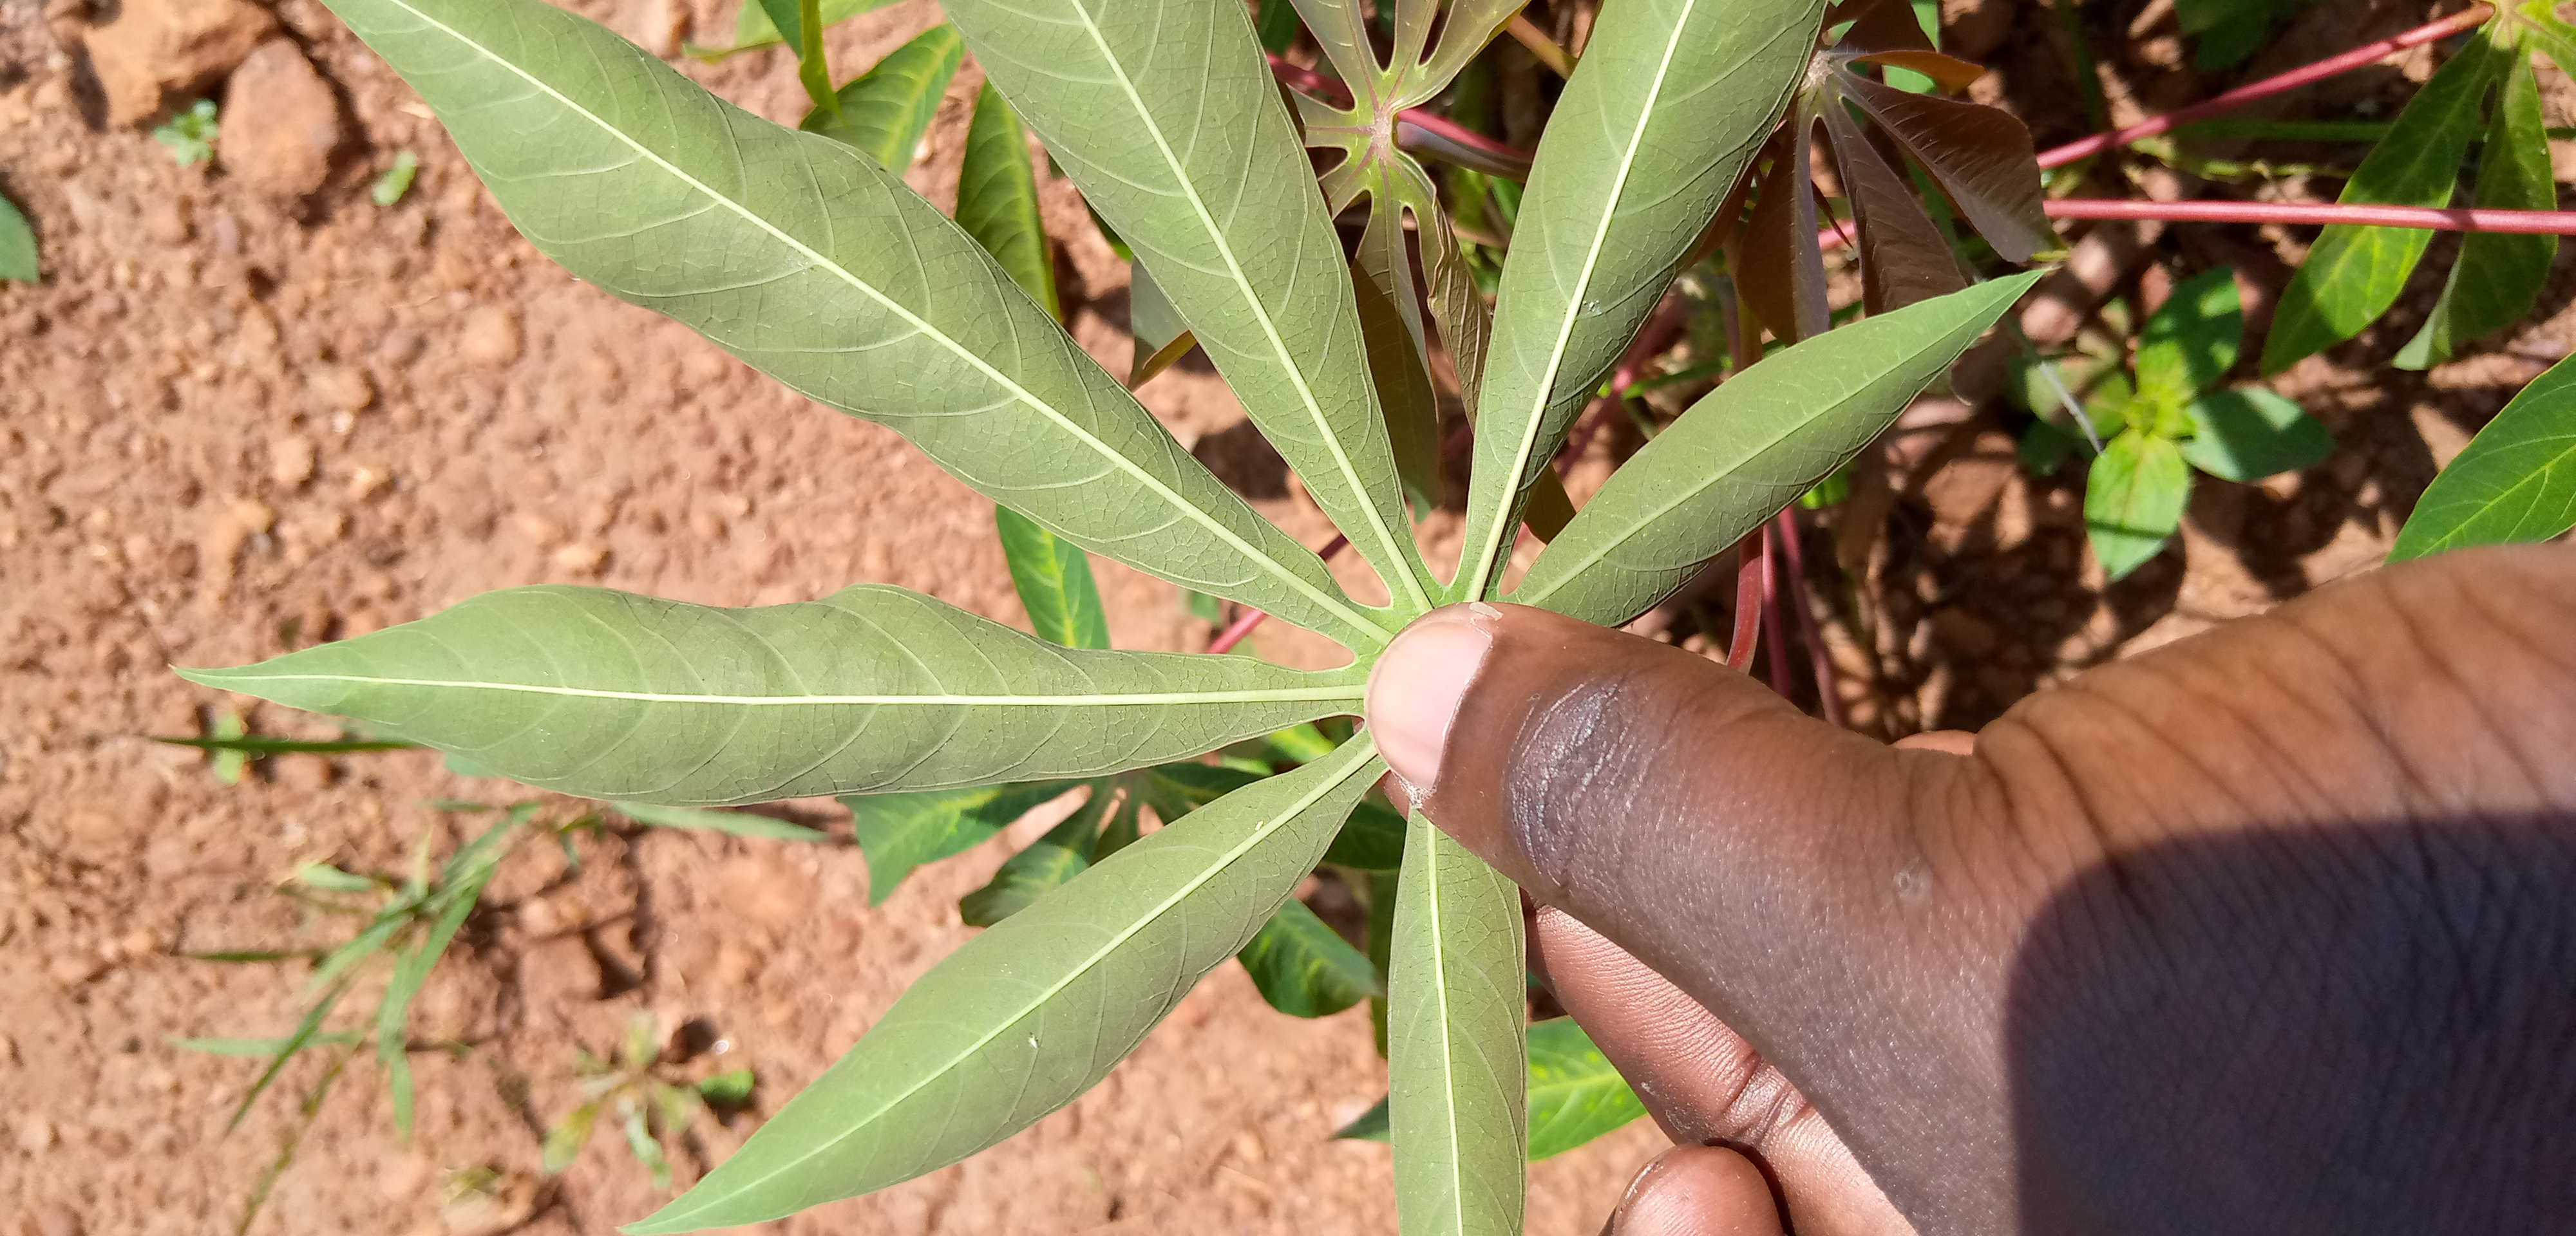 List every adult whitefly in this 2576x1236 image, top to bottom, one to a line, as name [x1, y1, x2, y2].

whitefly [1579, 296, 1599, 315]
whitefly [1252, 819, 1272, 834]
whitefly [1025, 1029, 1041, 1054]